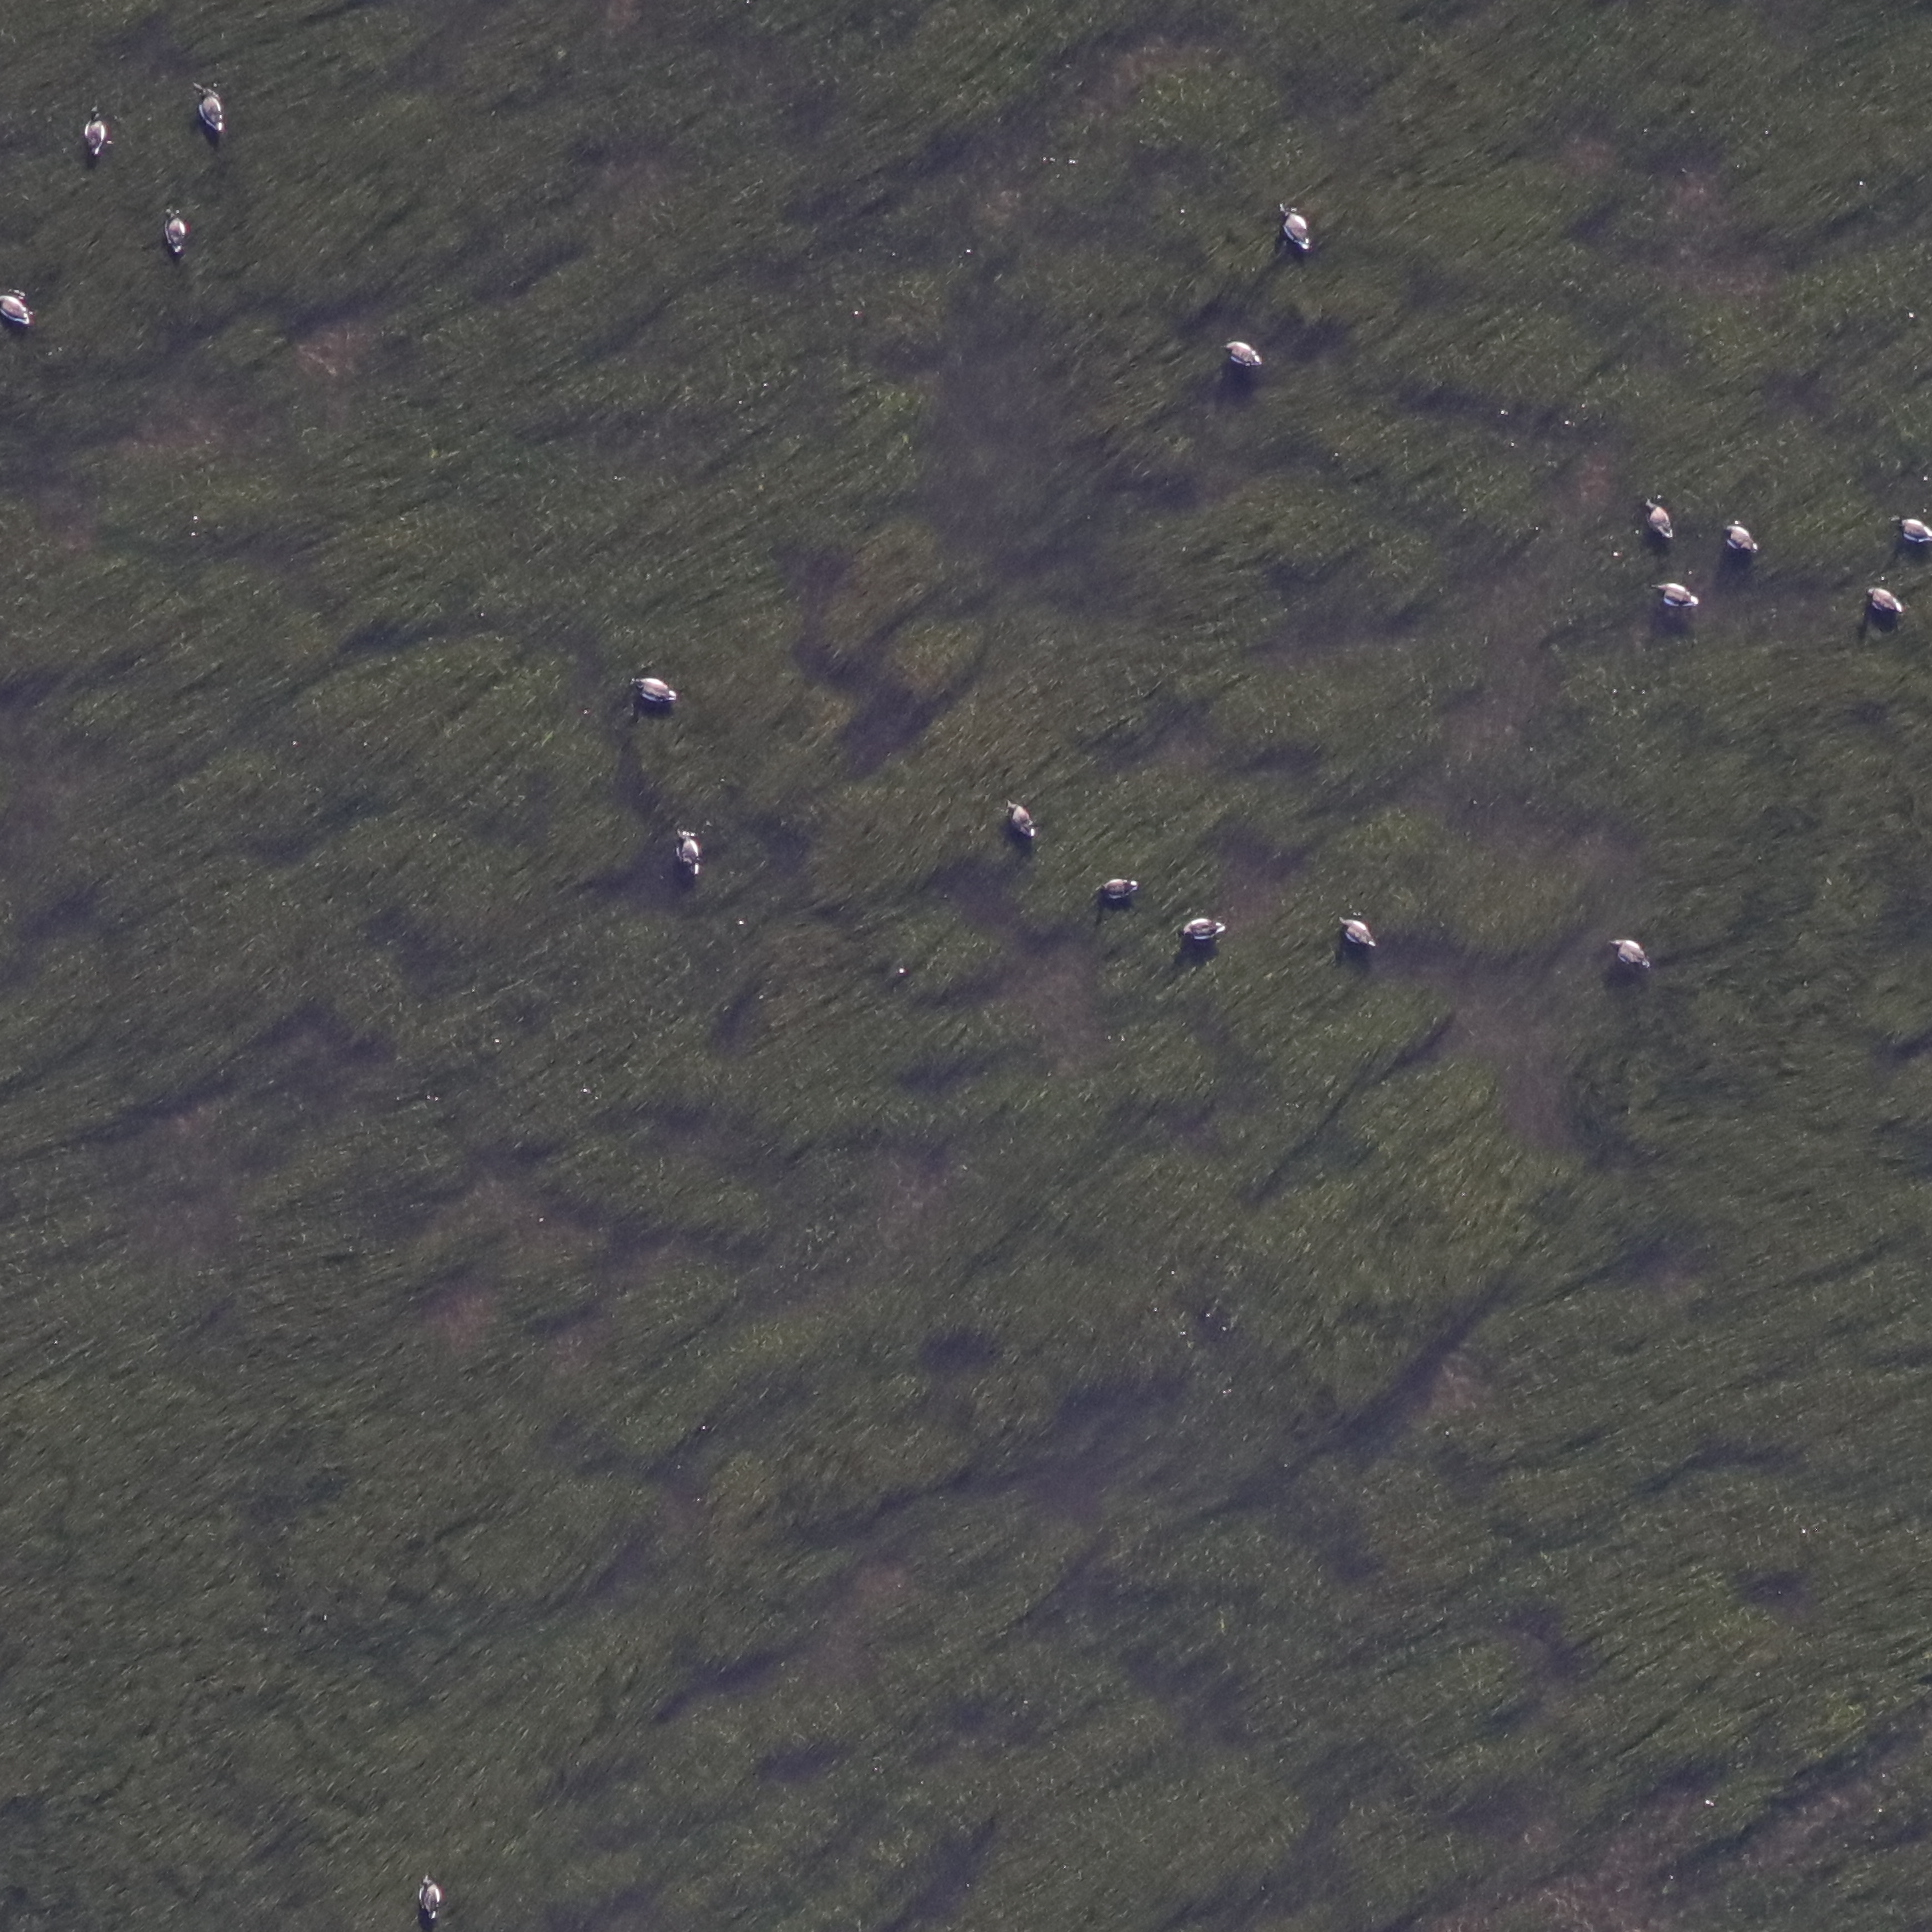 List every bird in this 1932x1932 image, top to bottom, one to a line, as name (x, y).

brant (211, 109)
brant (94, 134)
brant (1296, 228)
brant (174, 231)
brant (12, 310)
brant (1243, 356)
brant (1658, 519)
brant (1913, 529)
brant (1740, 538)
brant (1676, 596)
brant (1885, 600)
brant (656, 690)
brant (1022, 819)
brant (689, 850)
brant (1116, 889)
brant (1203, 930)
brant (1357, 933)
brant (1631, 955)
brant (432, 1898)